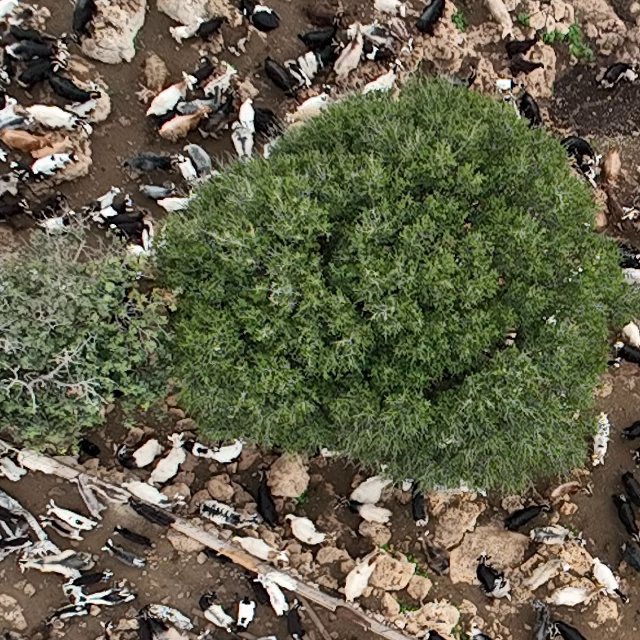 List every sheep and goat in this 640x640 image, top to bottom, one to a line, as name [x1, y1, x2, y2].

goat [0, 1, 20, 23]
goat [236, 1, 280, 30]
goat [416, 2, 446, 35]
goat [373, 3, 407, 16]
goat [72, 4, 99, 42]
goat [302, 13, 341, 49]
goat [169, 17, 203, 44]
goat [390, 17, 413, 53]
goat [195, 18, 228, 39]
goat [0, 22, 6, 61]
goat [10, 22, 68, 44]
goat [334, 25, 361, 83]
goat [506, 30, 542, 55]
goat [297, 39, 345, 78]
goat [361, 41, 389, 62]
goat [7, 42, 67, 59]
goat [284, 58, 311, 87]
goat [19, 59, 67, 88]
goat [191, 59, 214, 81]
goat [265, 59, 298, 98]
goat [510, 59, 544, 74]
goat [600, 62, 638, 88]
goat [0, 64, 11, 84]
goat [362, 64, 397, 95]
goat [138, 65, 169, 101]
goat [205, 66, 236, 97]
goat [145, 71, 198, 115]
goat [47, 75, 102, 100]
goat [70, 82, 109, 123]
goat [176, 83, 224, 115]
goat [286, 83, 332, 123]
goat [0, 86, 6, 104]
goat [198, 91, 234, 138]
goat [519, 91, 543, 127]
goat [0, 97, 18, 129]
goat [241, 97, 256, 132]
goat [26, 103, 92, 133]
goat [156, 104, 211, 141]
goat [0, 118, 33, 136]
goat [232, 121, 251, 164]
goat [0, 129, 52, 150]
goat [563, 137, 600, 166]
goat [30, 138, 73, 158]
goat [186, 143, 212, 174]
goat [601, 147, 623, 186]
goat [32, 150, 77, 175]
goat [122, 152, 186, 173]
goat [179, 157, 197, 179]
goat [188, 171, 222, 189]
goat [0, 172, 28, 209]
goat [632, 172, 639, 210]
goat [139, 183, 176, 198]
goat [603, 188, 630, 230]
goat [80, 189, 119, 215]
goat [159, 190, 197, 214]
goat [30, 192, 62, 220]
goat [92, 194, 133, 222]
goat [0, 198, 28, 220]
goat [620, 207, 639, 247]
goat [41, 210, 77, 233]
goat [105, 211, 148, 226]
goat [116, 222, 153, 236]
goat [620, 255, 639, 269]
goat [619, 268, 639, 283]
goat [621, 320, 639, 348]
goat [613, 341, 639, 367]
goat [623, 406, 639, 439]
goat [591, 412, 608, 465]
goat [632, 431, 639, 466]
goat [148, 433, 185, 482]
goat [210, 437, 244, 463]
goat [182, 439, 212, 458]
goat [114, 440, 164, 469]
goat [0, 456, 28, 482]
goat [257, 467, 280, 527]
goat [621, 470, 639, 516]
goat [73, 473, 107, 519]
goat [332, 474, 393, 510]
goat [549, 479, 594, 508]
goat [121, 482, 184, 509]
goat [411, 486, 429, 525]
goat [613, 492, 639, 548]
goat [128, 496, 175, 526]
goat [331, 496, 391, 525]
goat [200, 497, 255, 528]
goat [0, 500, 16, 523]
goat [46, 501, 98, 530]
goat [504, 504, 550, 530]
goat [285, 512, 337, 544]
goat [39, 515, 82, 541]
goat [112, 525, 154, 549]
goat [529, 525, 586, 546]
goat [417, 530, 451, 575]
goat [0, 535, 34, 548]
goat [102, 536, 147, 569]
goat [233, 536, 290, 568]
goat [623, 542, 639, 587]
goat [478, 549, 497, 591]
goat [21, 550, 86, 573]
goat [344, 556, 381, 602]
goat [593, 558, 627, 604]
goat [523, 560, 569, 591]
goat [254, 571, 287, 615]
goat [64, 572, 114, 591]
goat [550, 583, 607, 606]
goat [77, 589, 131, 606]
goat [197, 589, 234, 625]
goat [286, 599, 305, 639]
goat [227, 600, 256, 630]
goat [45, 604, 88, 625]
goat [528, 605, 549, 639]
goat [144, 606, 191, 639]
goat [138, 609, 150, 639]
goat [101, 620, 131, 639]
goat [548, 620, 588, 639]
goat [0, 628, 53, 639]
goat [424, 628, 470, 639]
goat [198, 629, 235, 639]
goat [472, 631, 517, 639]